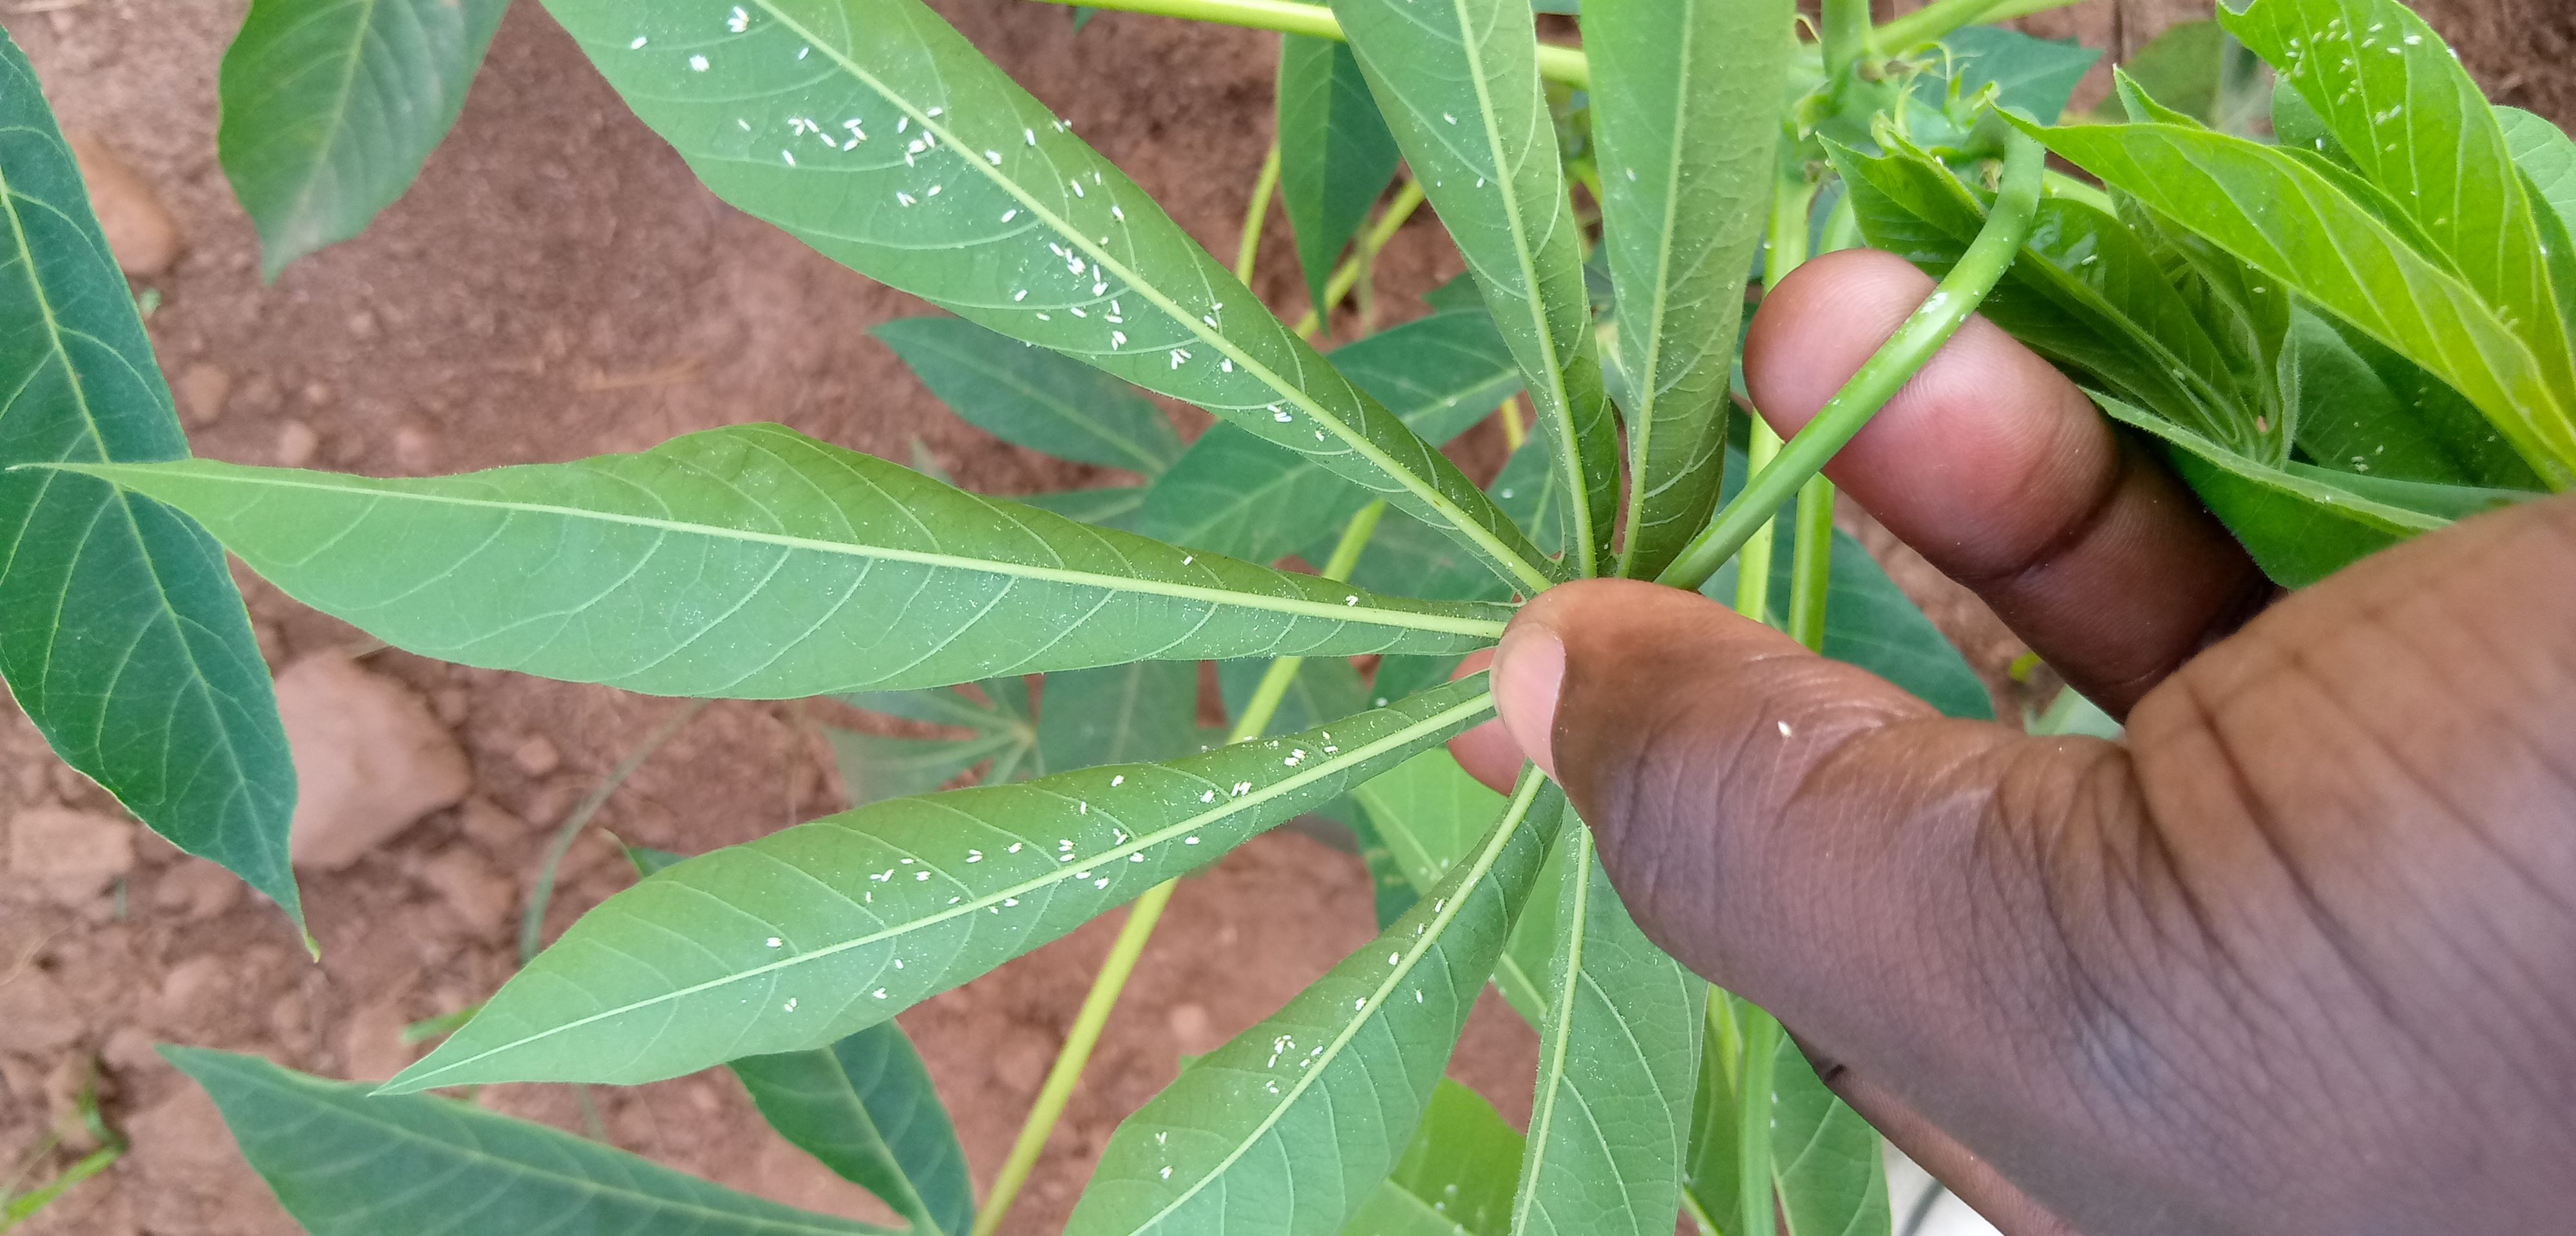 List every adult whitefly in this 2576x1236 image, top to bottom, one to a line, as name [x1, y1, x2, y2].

whitefly [732, 5, 751, 23]
whitefly [726, 17, 747, 28]
whitefly [728, 26, 748, 33]
whitefly [629, 35, 650, 52]
whitefly [797, 46, 811, 62]
whitefly [694, 54, 706, 73]
whitefly [689, 55, 699, 71]
whitefly [701, 55, 712, 71]
whitefly [925, 106, 946, 119]
whitefly [1441, 112, 1461, 128]
whitefly [895, 114, 911, 135]
whitefly [786, 117, 804, 126]
whitefly [804, 117, 821, 134]
whitefly [842, 117, 864, 129]
whitefly [735, 117, 754, 134]
whitefly [1050, 118, 1065, 136]
whitefly [1064, 118, 1074, 131]
whitefly [794, 123, 805, 138]
whitefly [850, 127, 869, 142]
whitefly [1025, 127, 1037, 148]
whitefly [922, 129, 937, 149]
whitefly [819, 132, 838, 151]
whitefly [841, 138, 860, 153]
whitefly [907, 139, 925, 148]
whitefly [909, 144, 927, 154]
whitefly [781, 149, 797, 168]
whitefly [983, 149, 1003, 160]
whitefly [904, 151, 916, 170]
whitefly [989, 159, 1003, 167]
whitefly [1093, 171, 1103, 187]
whitefly [1474, 174, 1489, 191]
whitefly [1070, 178, 1087, 200]
whitefly [927, 184, 944, 198]
whitefly [896, 191, 909, 208]
whitefly [903, 192, 918, 206]
whitefly [1110, 204, 1126, 224]
whitefly [999, 207, 1019, 224]
whitefly [1097, 234, 1113, 248]
whitefly [1047, 241, 1065, 259]
whitefly [1064, 246, 1073, 264]
whitefly [1075, 256, 1088, 271]
whitefly [1071, 259, 1085, 275]
whitefly [1092, 263, 1103, 282]
whitefly [1066, 263, 1081, 277]
whitefly [1095, 281, 1110, 299]
whitefly [1092, 282, 1102, 294]
whitefly [1011, 286, 1030, 304]
whitefly [1110, 298, 1122, 315]
whitefly [1210, 300, 1226, 313]
whitefly [1068, 306, 1088, 320]
whitefly [1035, 311, 1052, 323]
whitefly [1202, 314, 1219, 331]
whitefly [1103, 314, 1124, 325]
whitefly [1112, 330, 1125, 346]
whitefly [1118, 330, 1128, 344]
whitefly [1110, 337, 1119, 351]
whitefly [1179, 347, 1193, 360]
whitefly [1169, 349, 1187, 365]
whitefly [1170, 357, 1179, 372]
whitefly [1225, 358, 1234, 374]
whitefly [1219, 360, 1227, 373]
whitefly [1266, 403, 1281, 413]
whitefly [1273, 411, 1289, 418]
whitefly [1275, 415, 1294, 424]
whitefly [1312, 428, 1327, 444]
whitefly [1181, 555, 1195, 566]
whitefly [1345, 594, 1355, 603]
whitefly [1346, 595, 1359, 608]
whitefly [1775, 717, 1794, 740]
whitefly [1321, 729, 1332, 740]
whitefly [1323, 744, 1341, 753]
whitefly [1293, 747, 1308, 756]
whitefly [1290, 751, 1306, 760]
whitefly [1285, 756, 1301, 762]
whitefly [1283, 761, 1298, 768]
whitefly [1110, 774, 1121, 788]
whitefly [1117, 775, 1124, 785]
whitefly [1239, 780, 1247, 792]
whitefly [1240, 781, 1252, 796]
whitefly [1229, 782, 1241, 798]
whitefly [1198, 789, 1213, 803]
whitefly [1206, 792, 1215, 805]
whitefly [1079, 799, 1090, 817]
whitefly [1111, 827, 1121, 838]
whitefly [1113, 832, 1129, 847]
whitefly [1183, 835, 1202, 847]
whitefly [1057, 837, 1075, 846]
whitefly [1009, 841, 1025, 851]
whitefly [1009, 845, 1022, 855]
whitefly [1057, 845, 1074, 852]
whitefly [967, 848, 984, 856]
whitefly [1132, 851, 1144, 859]
whitefly [1057, 853, 1078, 863]
whitefly [964, 855, 984, 864]
whitefly [1129, 855, 1145, 864]
whitefly [898, 856, 916, 866]
whitefly [880, 867, 895, 883]
whitefly [915, 870, 932, 876]
whitefly [1075, 870, 1092, 879]
whitefly [869, 872, 882, 881]
whitefly [915, 876, 929, 882]
whitefly [1092, 877, 1110, 887]
whitefly [1096, 881, 1109, 892]
whitefly [864, 889, 873, 905]
whitefly [946, 894, 963, 906]
whitefly [1433, 896, 1446, 914]
whitefly [1002, 897, 1021, 908]
whitefly [987, 906, 999, 917]
whitefly [1415, 921, 1426, 937]
whitefly [765, 935, 782, 942]
whitefly [765, 942, 784, 948]
whitefly [1386, 950, 1403, 968]
whitefly [893, 957, 905, 971]
whitefly [874, 986, 887, 995]
whitefly [1413, 987, 1426, 1006]
whitefly [871, 992, 888, 1000]
whitefly [790, 996, 799, 1009]
whitefly [1354, 996, 1368, 1006]
whitefly [1354, 999, 1367, 1013]
whitefly [782, 1003, 794, 1014]
whitefly [1282, 1033, 1293, 1040]
whitefly [1273, 1035, 1282, 1045]
whitefly [1273, 1040, 1287, 1054]
whitefly [1286, 1040, 1297, 1051]
whitefly [1309, 1045, 1325, 1057]
whitefly [1266, 1053, 1280, 1069]
whitefly [1298, 1057, 1312, 1068]
whitefly [1264, 1079, 1276, 1089]
whitefly [1268, 1086, 1281, 1095]
whitefly [1159, 1130, 1168, 1147]
whitefly [1158, 1165, 1173, 1175]
whitefly [1161, 1167, 1173, 1181]